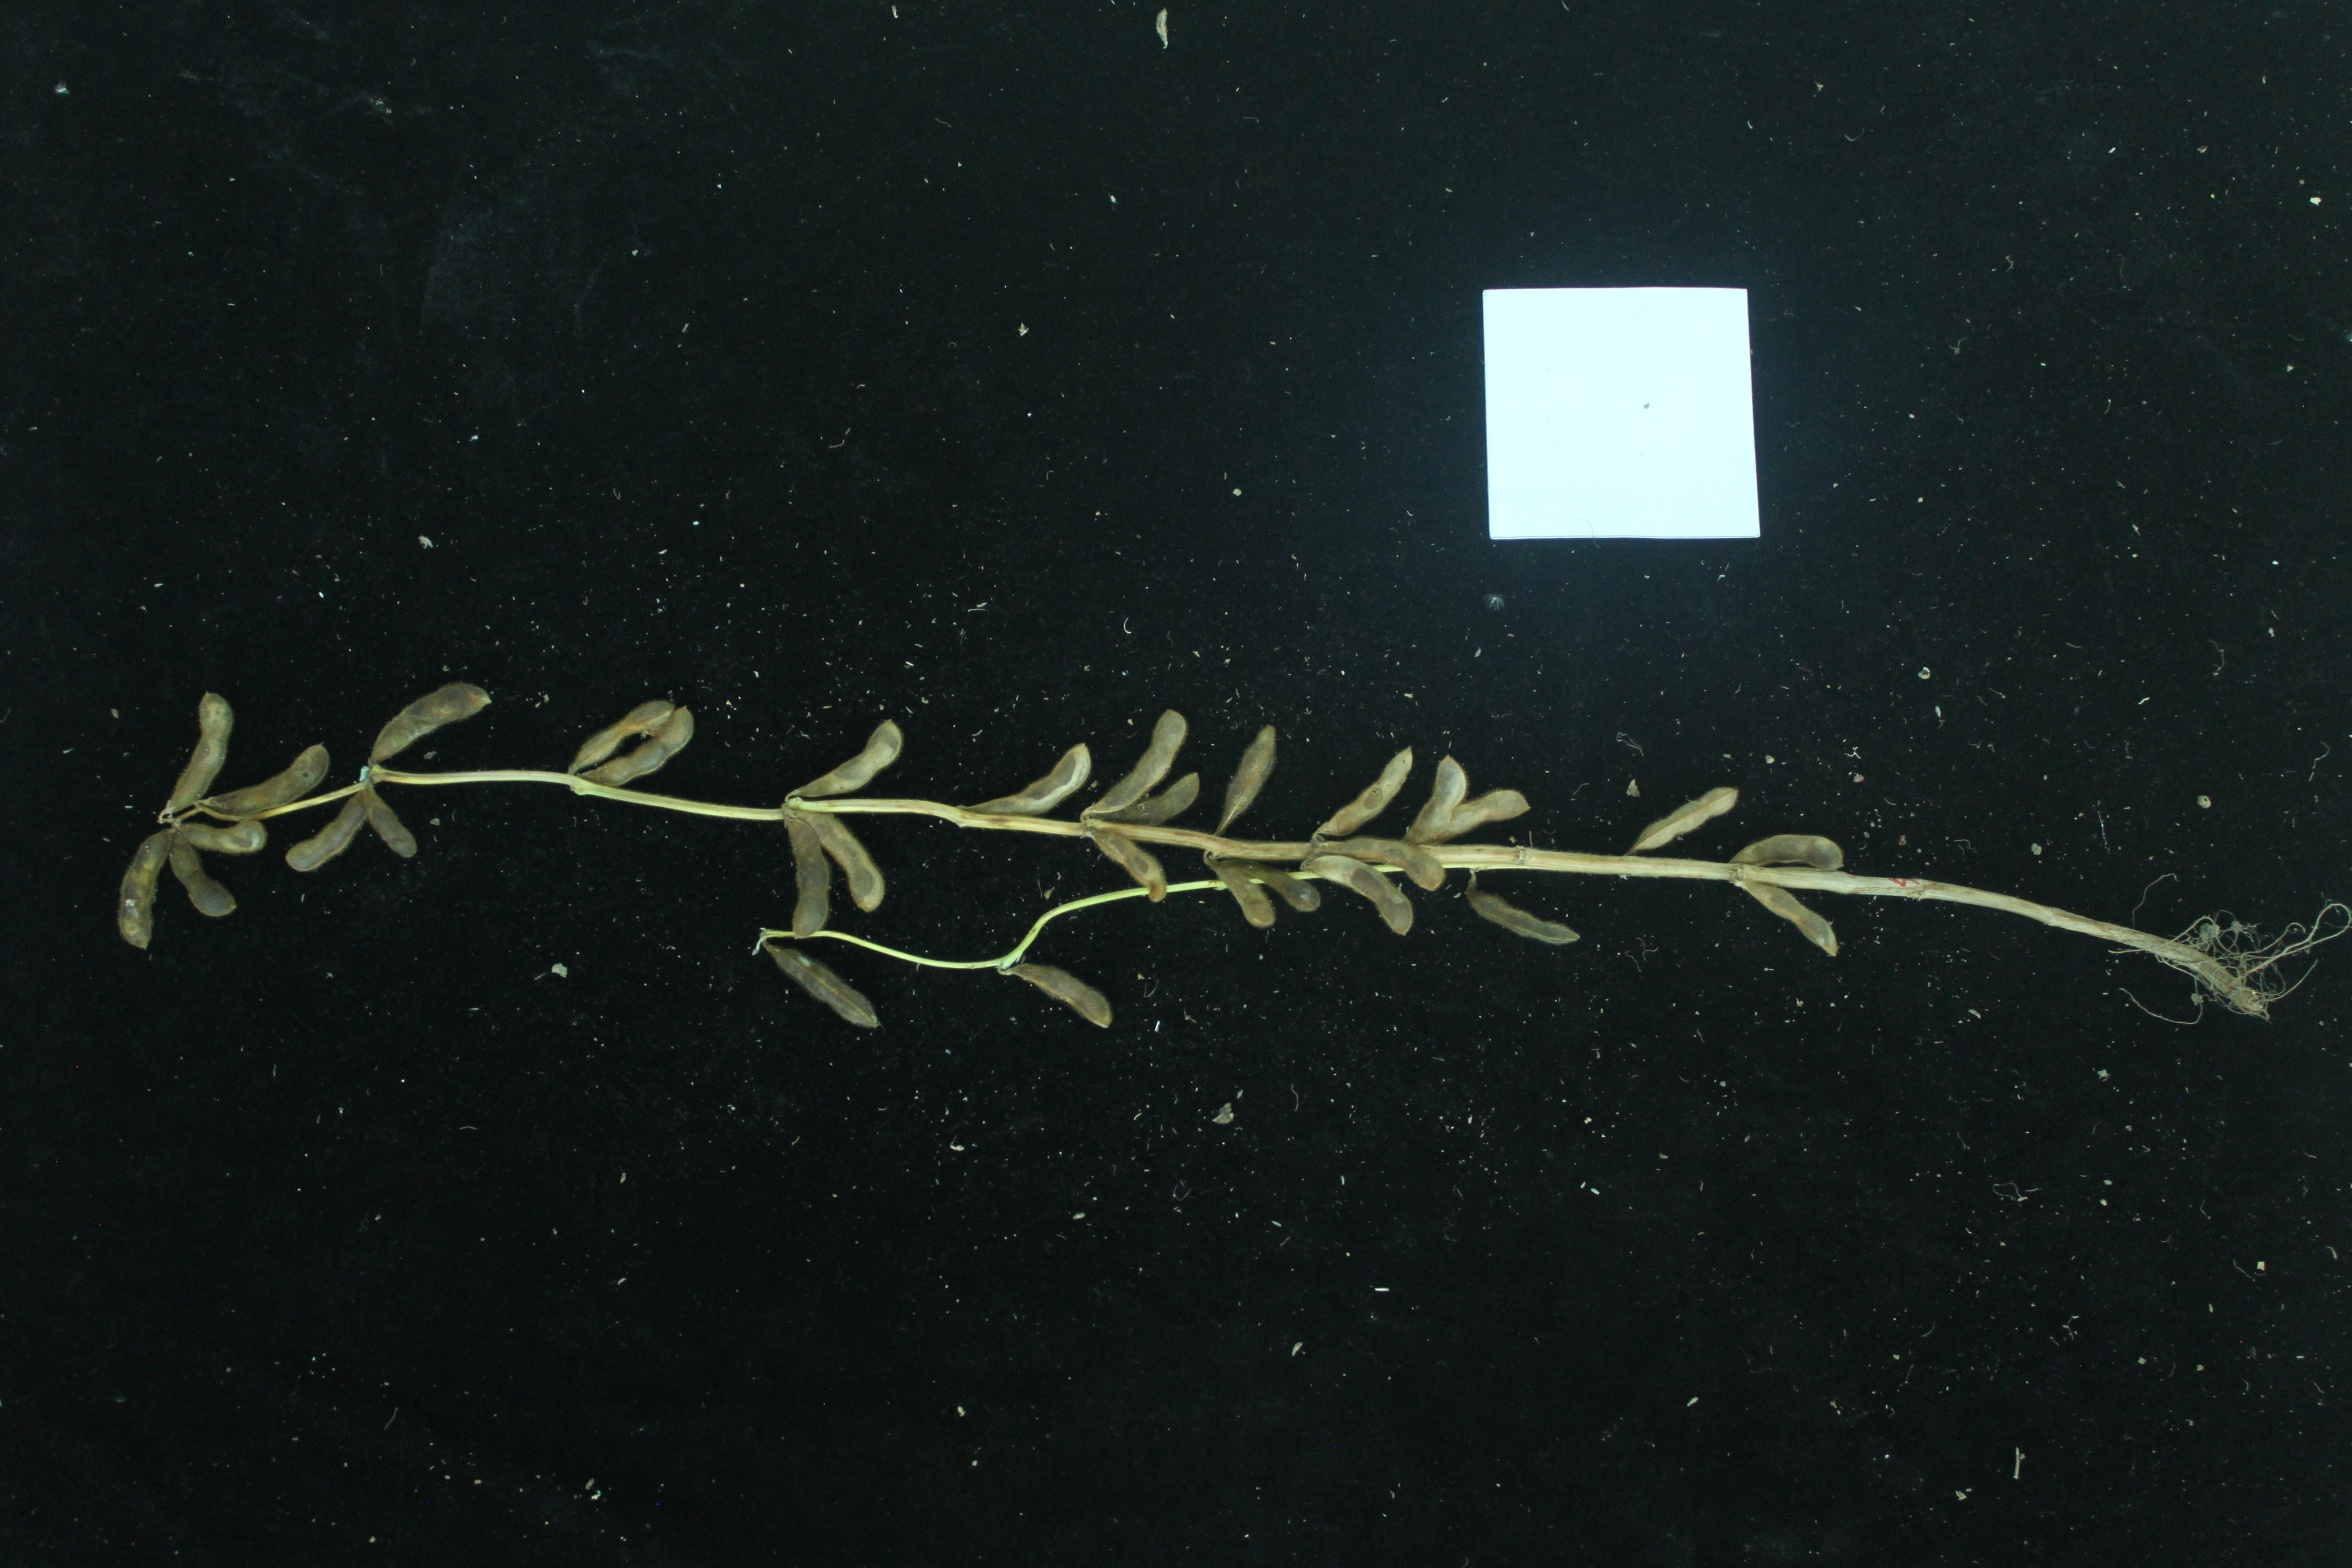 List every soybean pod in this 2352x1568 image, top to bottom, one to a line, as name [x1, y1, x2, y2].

soybean pod [370, 684, 490, 761]
soybean pod [168, 692, 233, 814]
soybean pod [569, 702, 672, 781]
soybean pod [576, 710, 694, 795]
soybean pod [1088, 712, 1188, 815]
soybean pod [788, 721, 900, 798]
soybean pod [1217, 726, 1273, 833]
soybean pod [967, 745, 1089, 817]
soybean pod [199, 747, 328, 817]
soybean pod [1316, 747, 1412, 838]
soybean pod [1412, 761, 1467, 838]
soybean pod [1107, 774, 1197, 825]
soybean pod [1637, 788, 1739, 852]
soybean pod [1423, 791, 1530, 839]
soybean pod [367, 793, 415, 859]
soybean pod [287, 797, 371, 872]
soybean pod [782, 810, 830, 935]
soybean pod [805, 812, 884, 910]
soybean pod [183, 820, 267, 853]
soybean pod [1084, 825, 1163, 903]
soybean pod [170, 828, 236, 917]
soybean pod [117, 833, 170, 951]
soybean pod [1308, 836, 1444, 889]
soybean pod [1733, 837, 1844, 867]
soybean pod [1303, 855, 1412, 933]
soybean pod [1222, 858, 1321, 910]
soybean pod [1208, 864, 1274, 927]
soybean pod [1736, 883, 1834, 959]
soybean pod [1471, 892, 1580, 944]
soybean pod [767, 951, 877, 1030]
soybean pod [1003, 964, 1107, 1028]